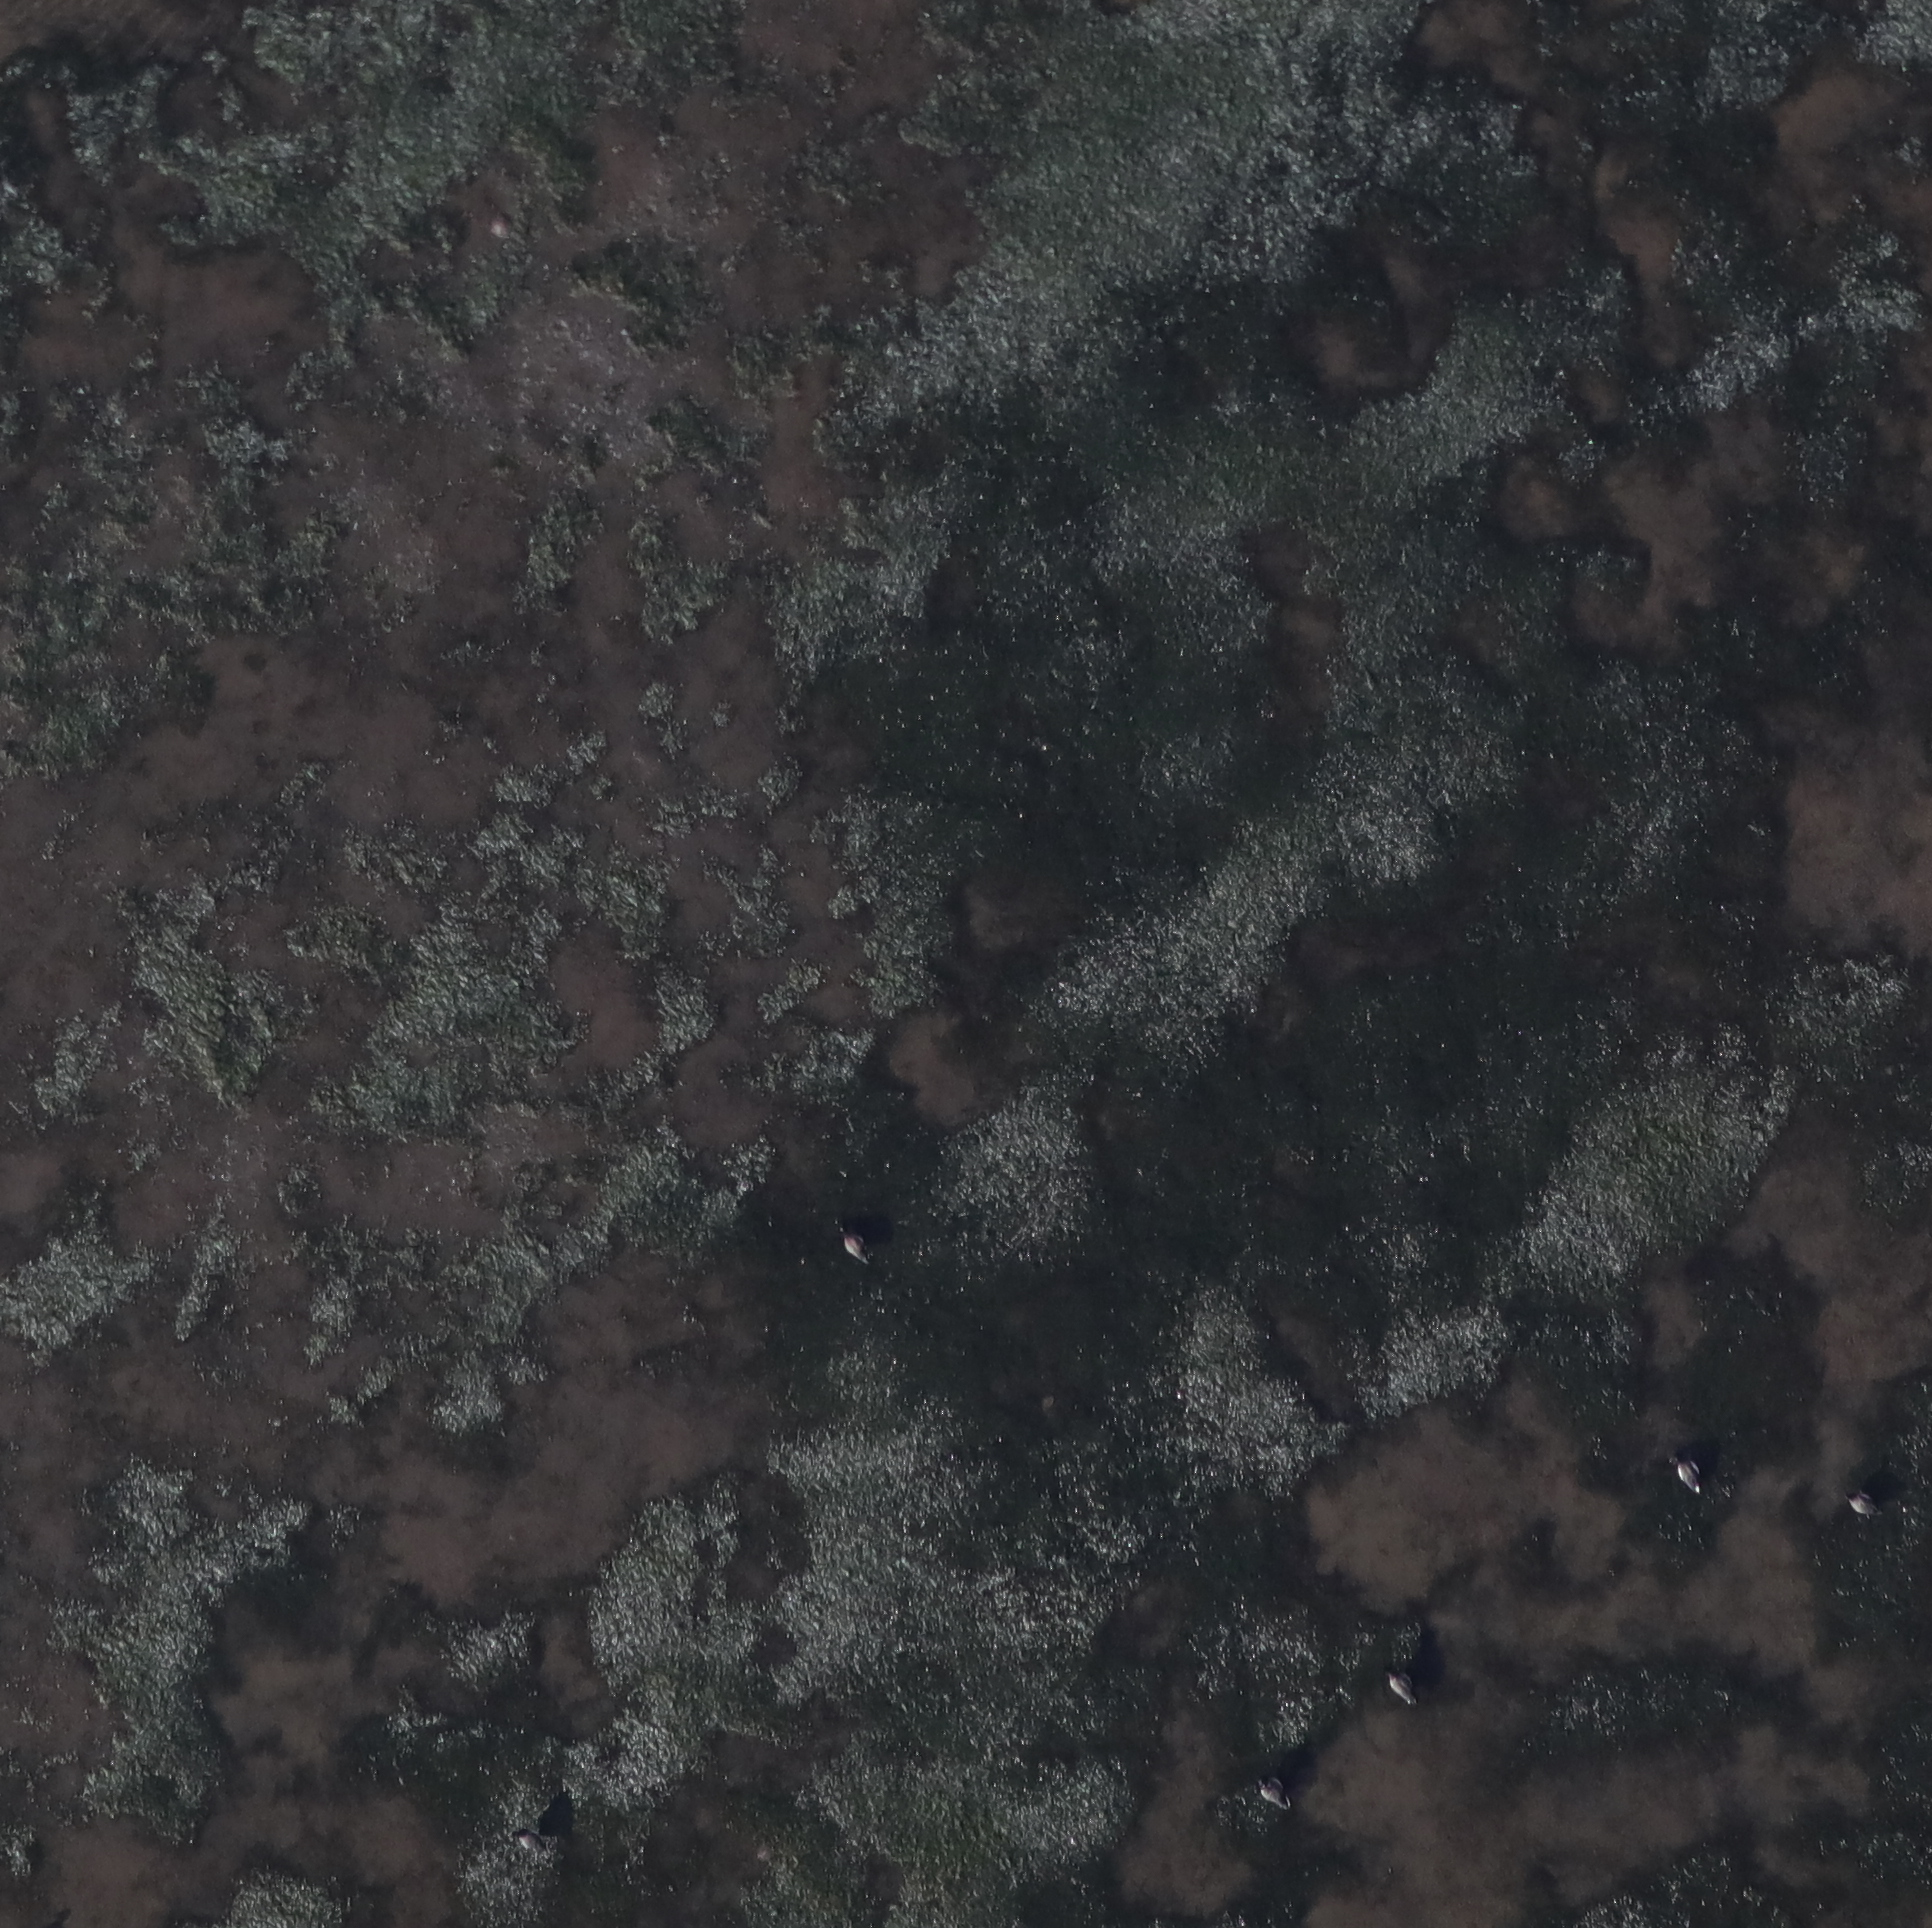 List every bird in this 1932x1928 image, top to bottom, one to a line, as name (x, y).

brant (855, 1244)
brant (1690, 1473)
brant (1864, 1504)
brant (1403, 1684)
brant (1275, 1791)
brant (531, 1841)